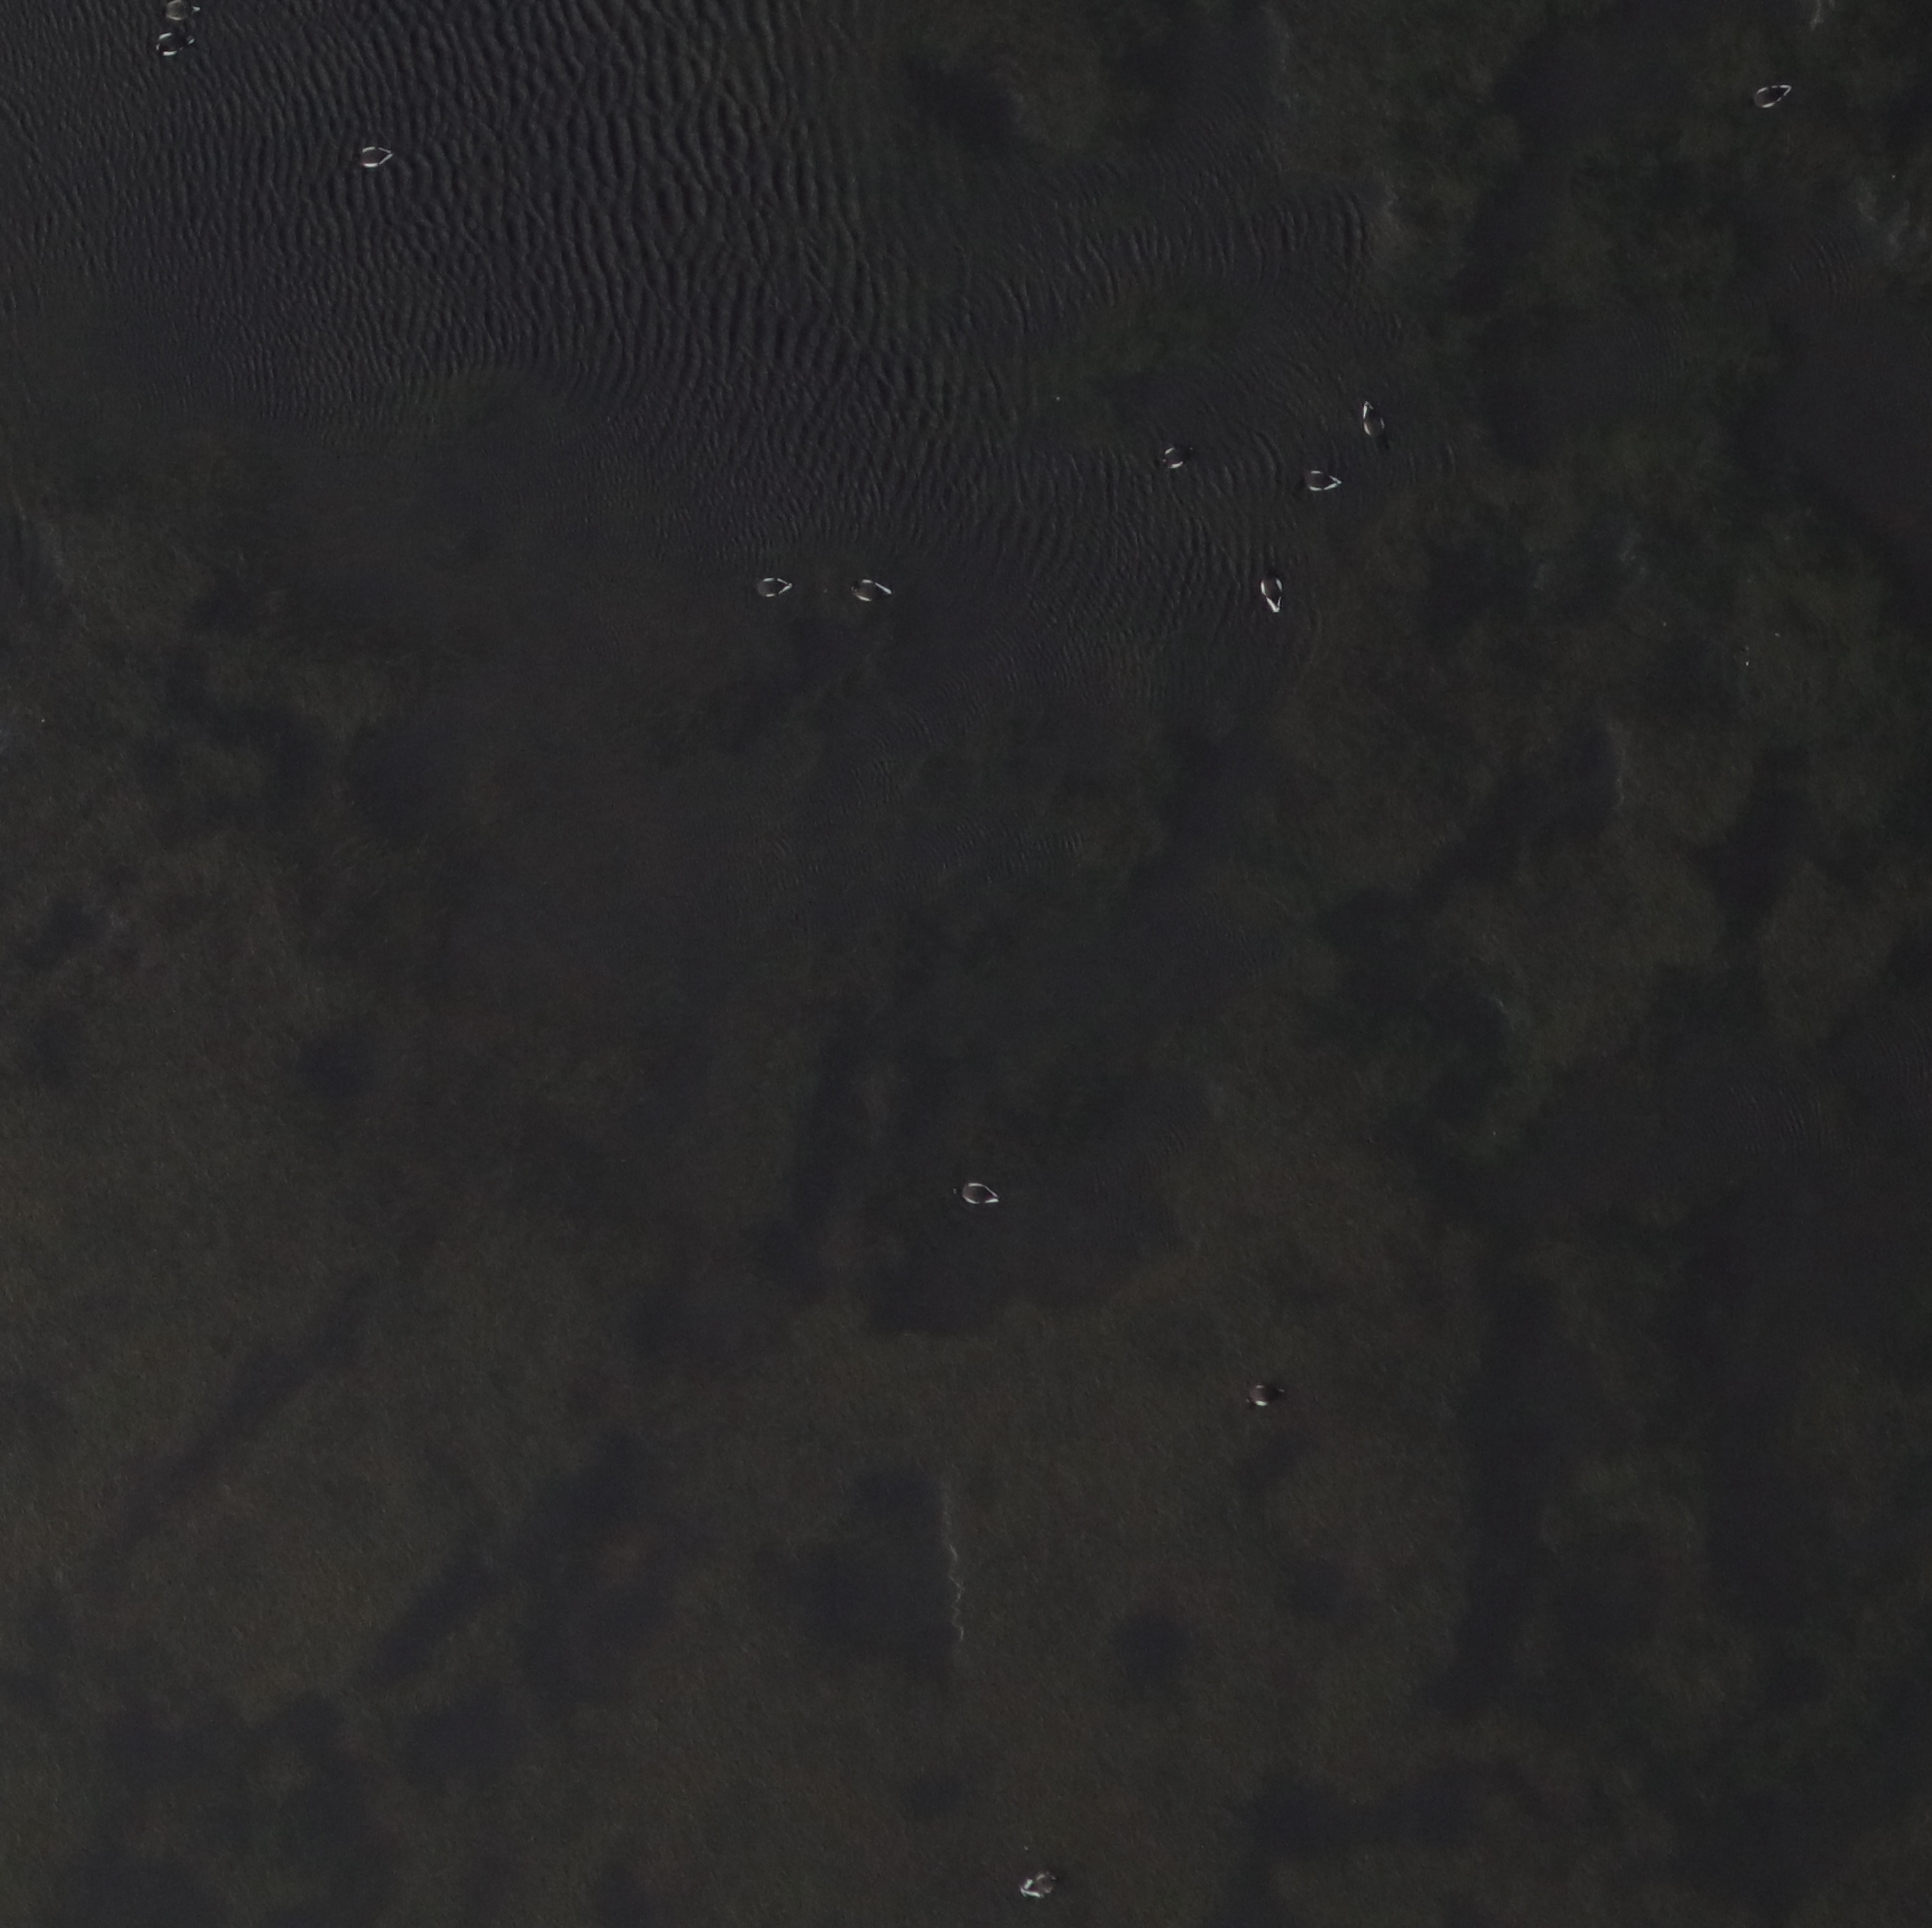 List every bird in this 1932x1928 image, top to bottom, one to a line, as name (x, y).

brant (183, 14)
brant (169, 46)
brant (1770, 96)
brant (373, 156)
brant (1373, 423)
brant (1173, 457)
brant (1318, 481)
brant (771, 587)
brant (1271, 590)
brant (870, 591)
brant (977, 1194)
brant (1261, 1396)
brant (1041, 1885)